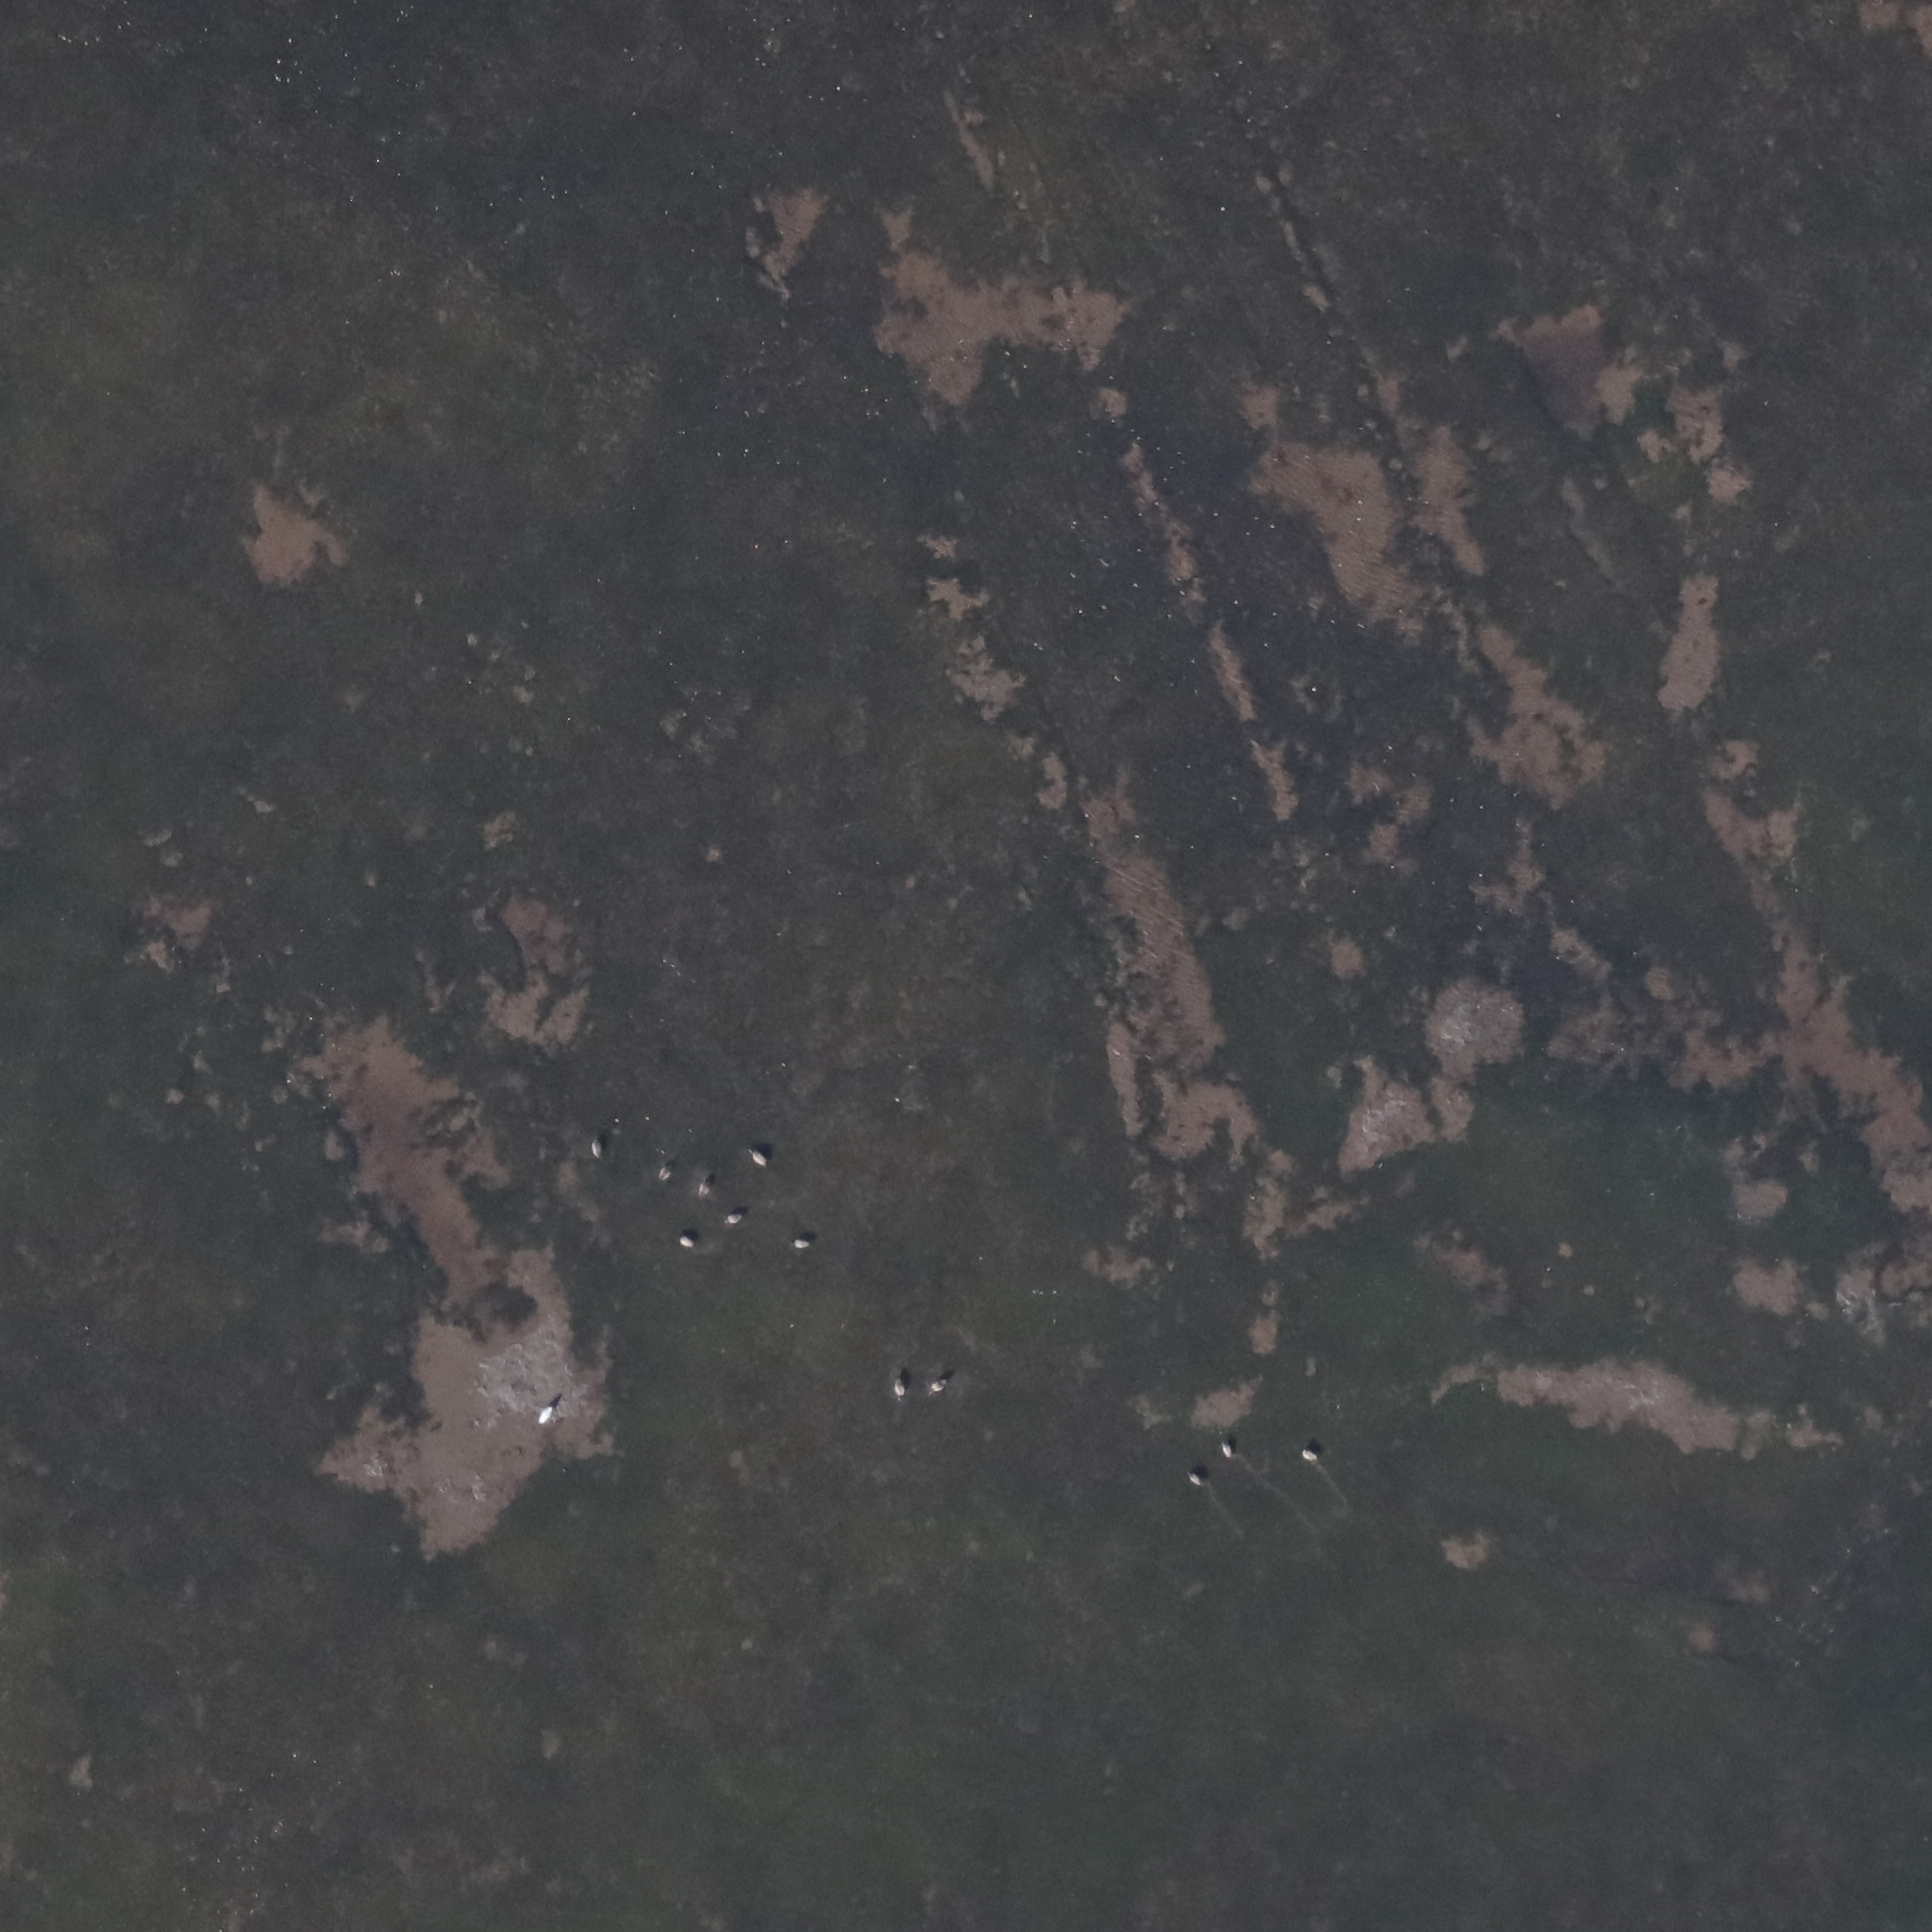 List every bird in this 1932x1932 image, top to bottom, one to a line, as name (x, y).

Canada goose (594, 1148)
Canada goose (761, 1153)
Canada goose (660, 1166)
Canada goose (706, 1187)
Canada goose (734, 1222)
Canada goose (692, 1231)
Canada goose (808, 1246)
Canada goose (937, 1378)
Canada goose (904, 1388)
gull (545, 1416)
Canada goose (1230, 1448)
Canada goose (1315, 1456)
Canada goose (1197, 1482)